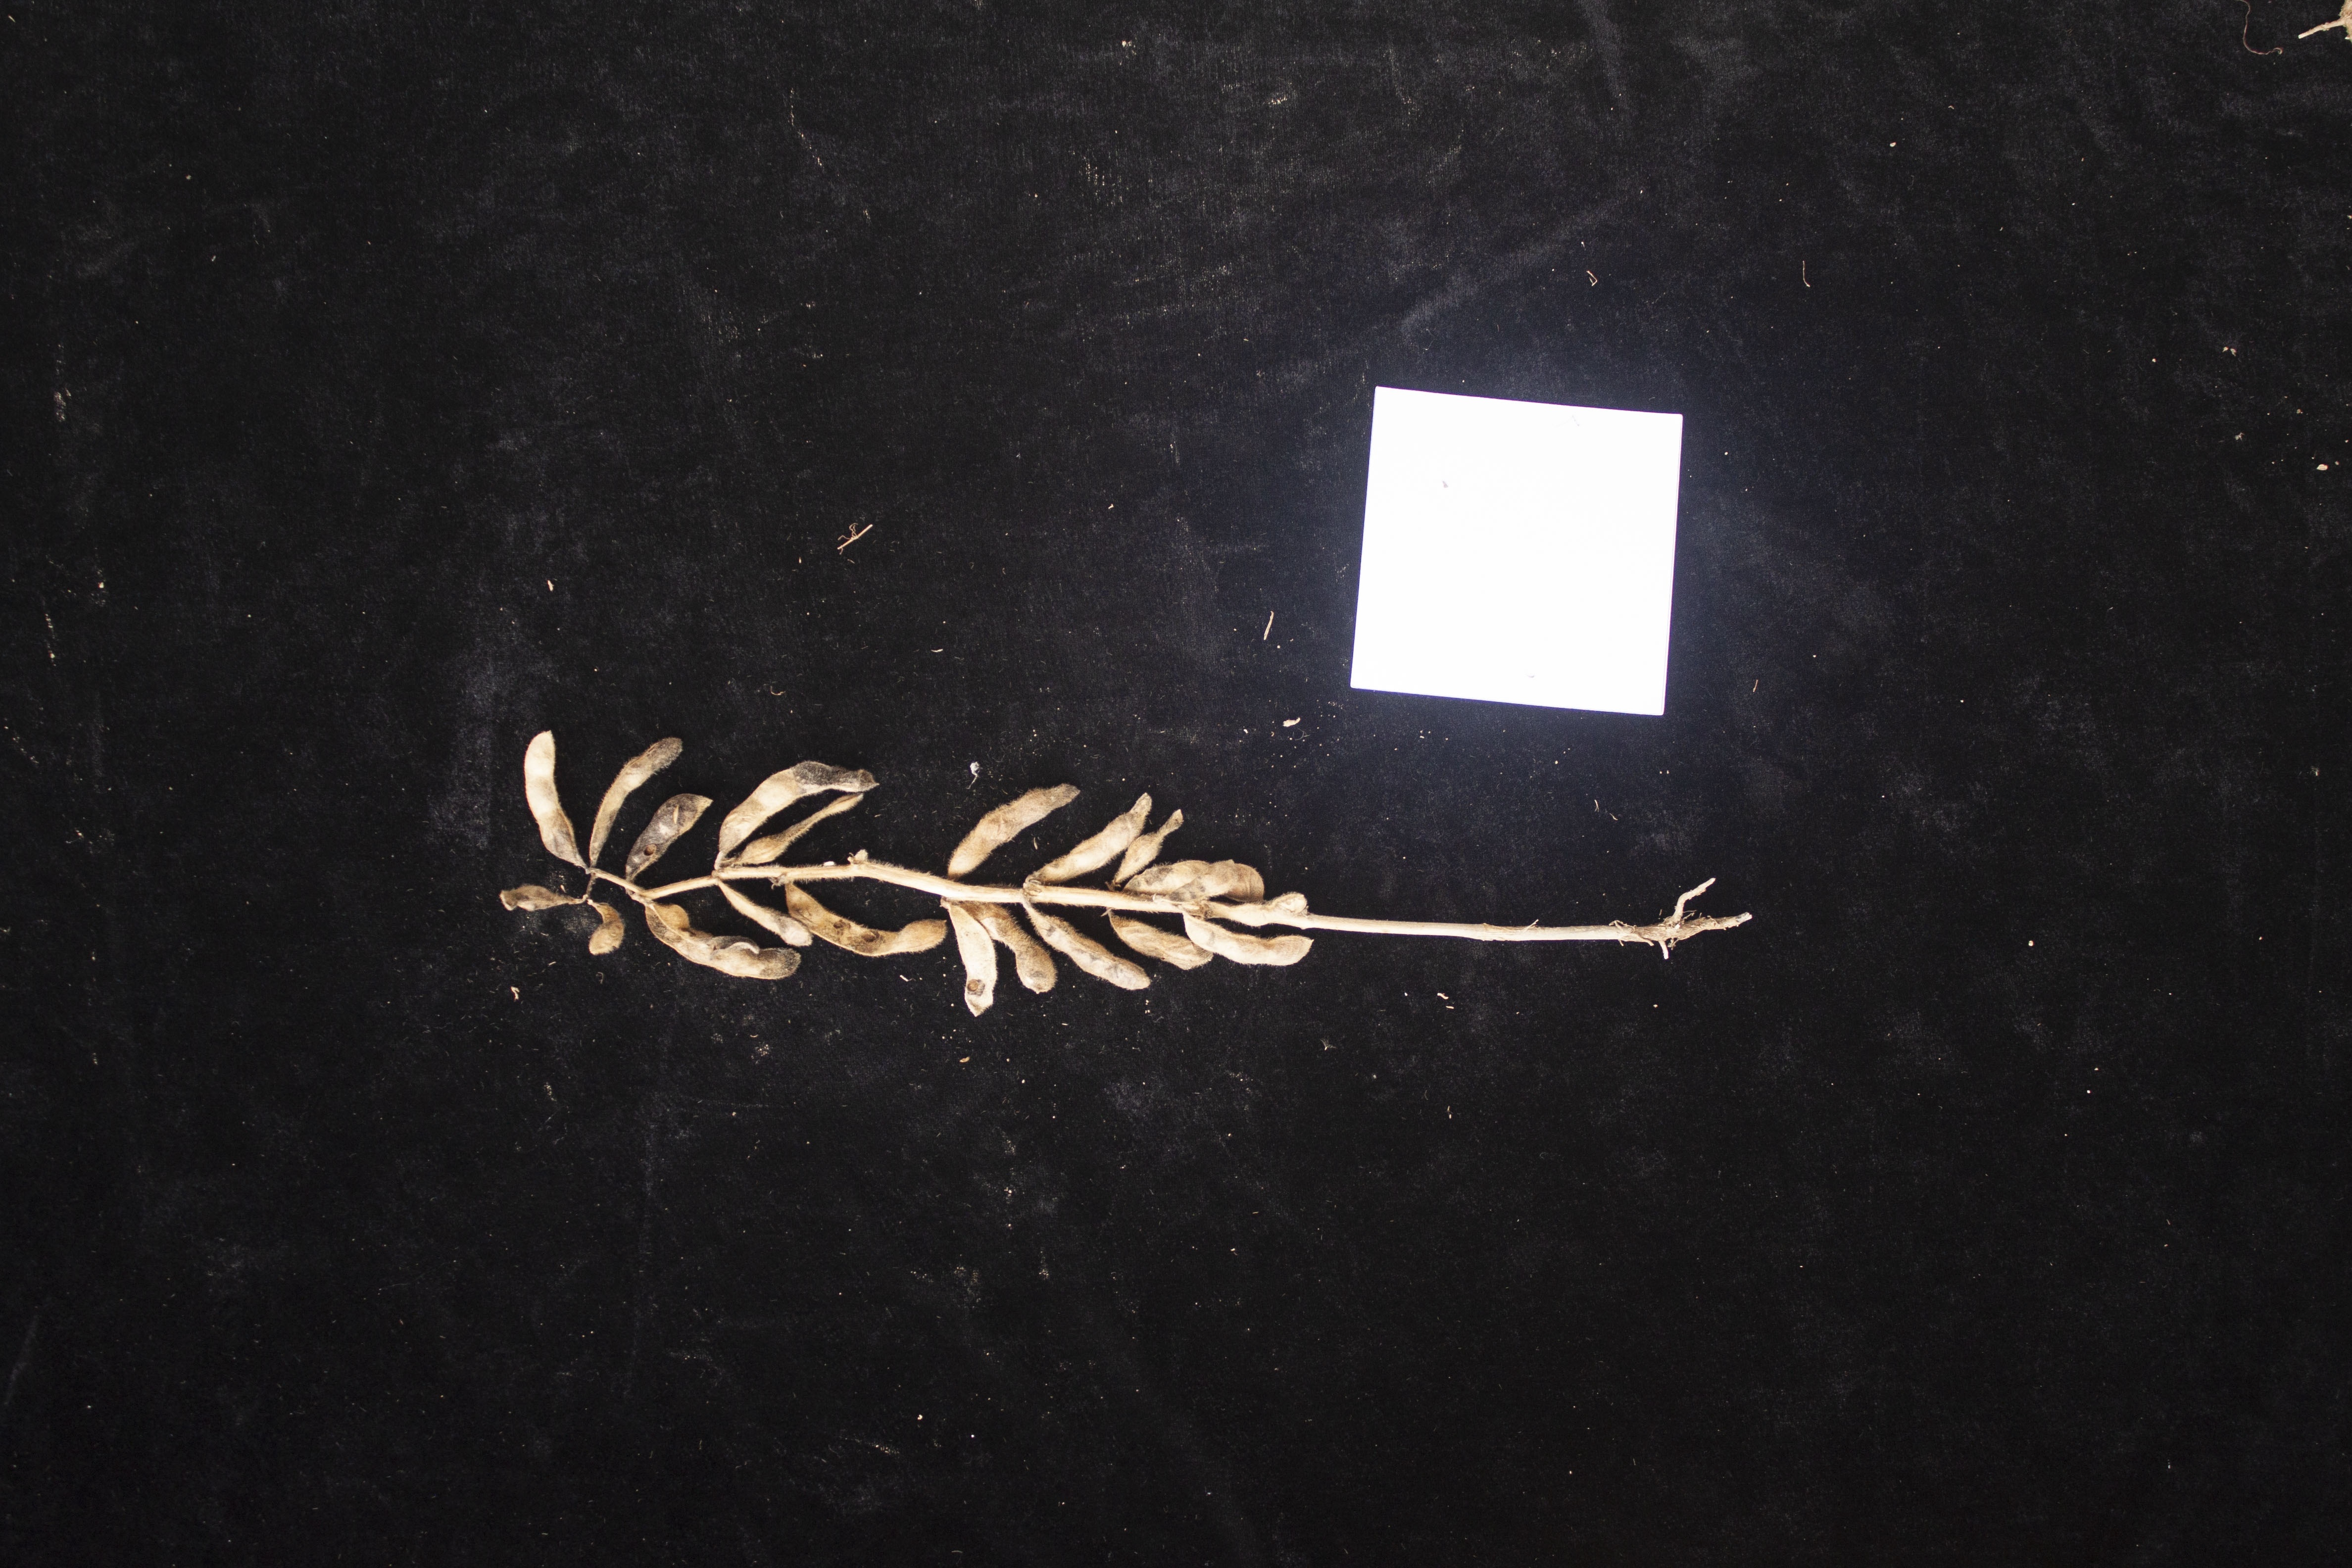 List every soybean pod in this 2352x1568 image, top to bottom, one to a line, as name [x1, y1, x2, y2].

soybean pod [523, 732, 589, 872]
soybean pod [589, 739, 683, 869]
soybean pod [714, 762, 881, 868]
soybean pod [947, 786, 1080, 882]
soybean pod [1025, 794, 1152, 886]
soybean pod [625, 795, 715, 883]
soybean pod [1124, 861, 1266, 904]
soybean pod [717, 881, 813, 948]
soybean pod [784, 885, 947, 959]
soybean pod [502, 886, 579, 911]
soybean pod [588, 901, 625, 955]
soybean pod [647, 904, 798, 981]
soybean pod [956, 904, 1057, 995]
soybean pod [1024, 904, 1148, 993]
soybean pod [947, 906, 996, 1017]
soybean pod [1107, 910, 1213, 971]
soybean pod [1182, 913, 1314, 969]